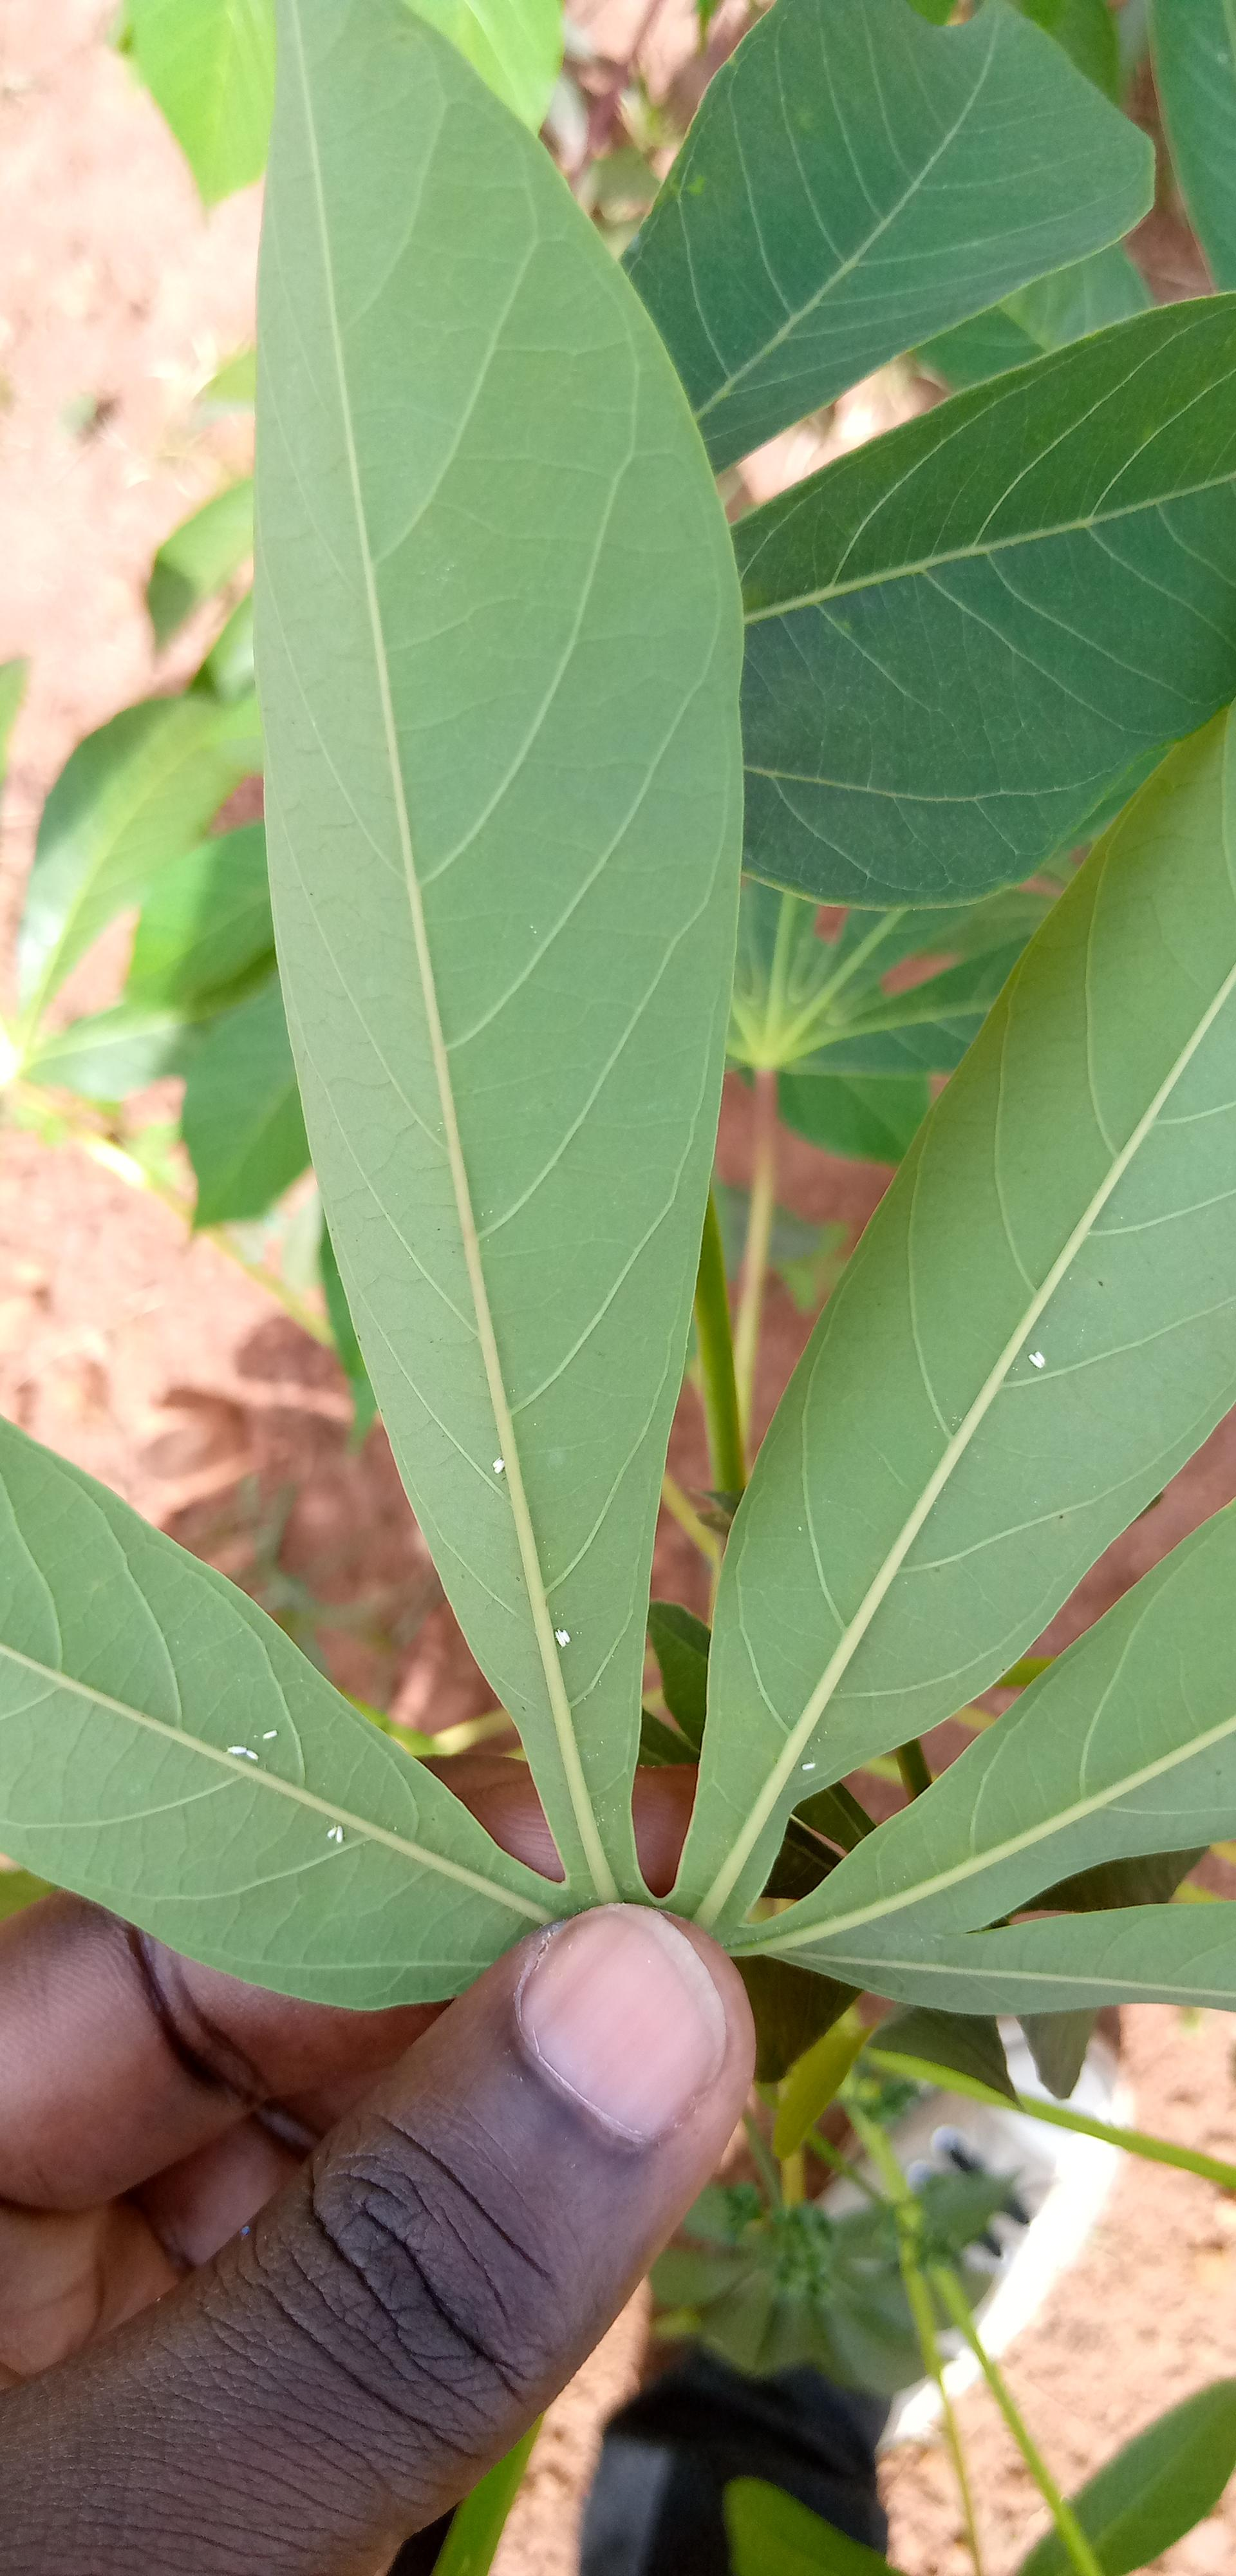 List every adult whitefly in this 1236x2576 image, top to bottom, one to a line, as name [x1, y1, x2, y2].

whitefly [1024, 1347, 1050, 1372]
whitefly [489, 1454, 509, 1475]
whitefly [552, 1625, 574, 1651]
whitefly [259, 1725, 281, 1746]
whitefly [223, 1743, 247, 1757]
whitefly [244, 1745, 261, 1767]
whitefly [798, 1758, 821, 1775]
whitefly [335, 1824, 348, 1846]
whitefly [325, 1826, 337, 1842]